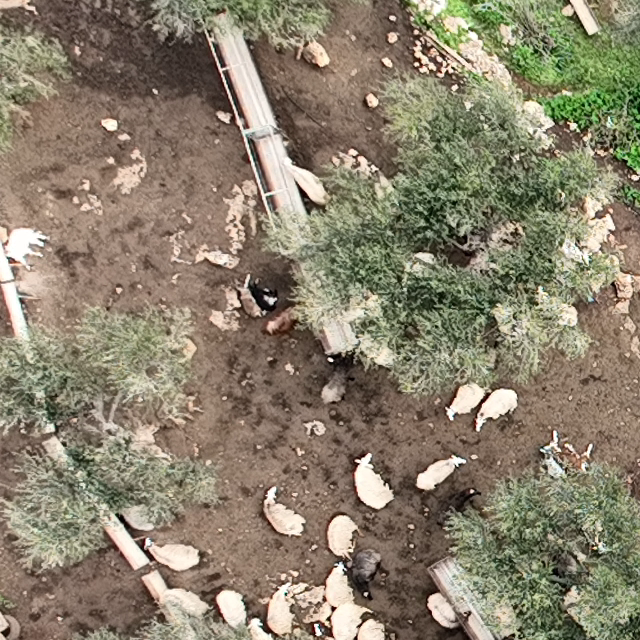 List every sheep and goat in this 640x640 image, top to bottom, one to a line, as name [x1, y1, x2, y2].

sheep [284, 158, 332, 206]
sheep [369, 167, 399, 209]
sheep [584, 213, 614, 251]
goat [4, 227, 49, 273]
sheep [557, 240, 591, 269]
sheep [400, 253, 434, 287]
goat [234, 283, 261, 318]
goat [247, 283, 278, 313]
sheep [536, 287, 579, 328]
sheep [341, 295, 381, 325]
goat [267, 305, 303, 334]
sheep [488, 305, 520, 343]
sheep [360, 336, 402, 370]
sheep [319, 351, 360, 405]
sheep [445, 384, 486, 421]
sheep [475, 388, 518, 432]
goat [544, 431, 593, 474]
sheep [352, 453, 393, 511]
goat [540, 455, 566, 480]
sheep [415, 456, 466, 492]
sheep [264, 486, 305, 538]
sheep [434, 488, 479, 526]
sheep [118, 502, 155, 532]
sheep [326, 514, 362, 557]
sheep [144, 537, 200, 571]
sheep [552, 544, 582, 578]
sheep [352, 546, 380, 600]
sheep [325, 559, 354, 605]
sheep [267, 582, 296, 634]
sheep [566, 587, 596, 631]
sheep [158, 588, 211, 619]
sheep [215, 590, 248, 632]
sheep [427, 592, 470, 629]
sheep [495, 602, 519, 637]
sheep [331, 606, 372, 639]
sheep [248, 618, 285, 639]
sheep [359, 619, 386, 639]
sheep [311, 625, 356, 639]